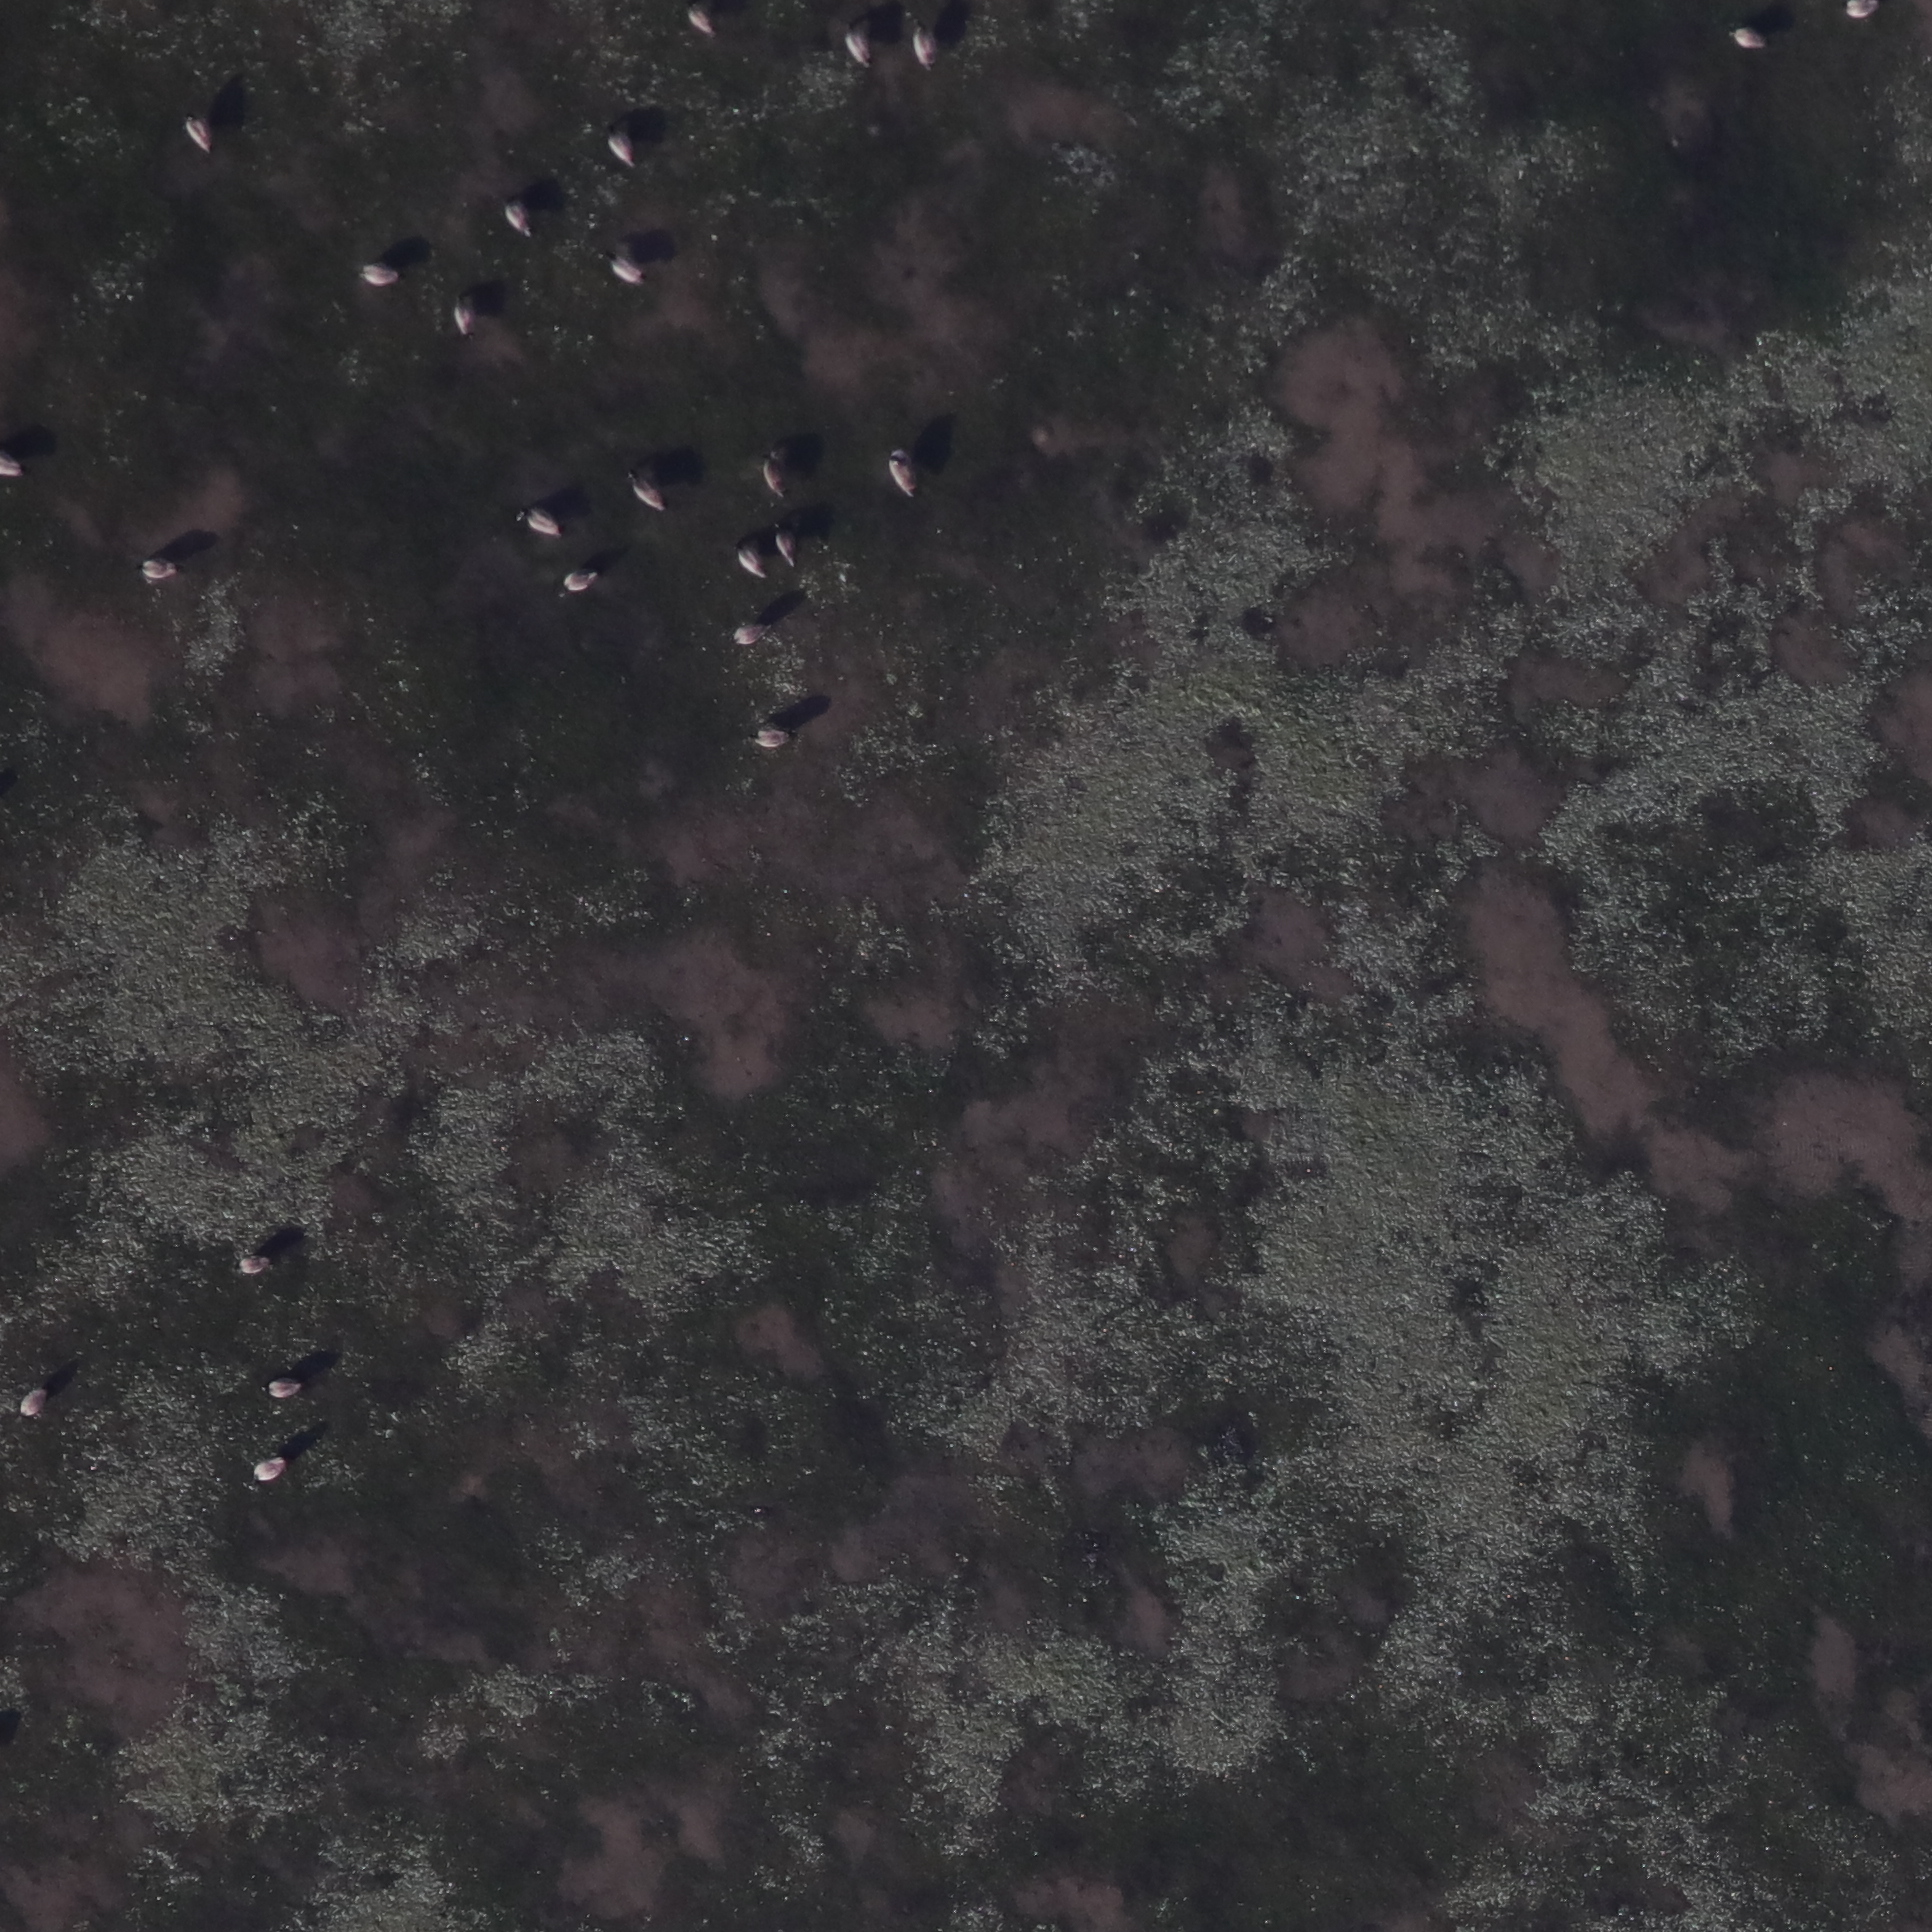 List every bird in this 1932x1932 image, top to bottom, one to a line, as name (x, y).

Canada goose (1862, 8)
Canada goose (698, 15)
Canada goose (1749, 38)
Canada goose (860, 41)
Canada goose (923, 42)
Canada goose (198, 134)
Canada goose (622, 149)
Canada goose (522, 216)
Canada goose (627, 268)
Canada goose (381, 276)
Canada goose (464, 315)
Canada goose (4, 463)
Canada goose (907, 474)
Canada goose (775, 476)
Canada goose (649, 492)
Canada goose (542, 523)
Canada goose (787, 542)
Canada goose (749, 559)
Canada goose (161, 570)
Canada goose (578, 580)
Canada goose (749, 634)
Canada goose (772, 737)
Canada goose (250, 1264)
Canada goose (283, 1389)
Canada goose (33, 1401)
Canada goose (269, 1472)